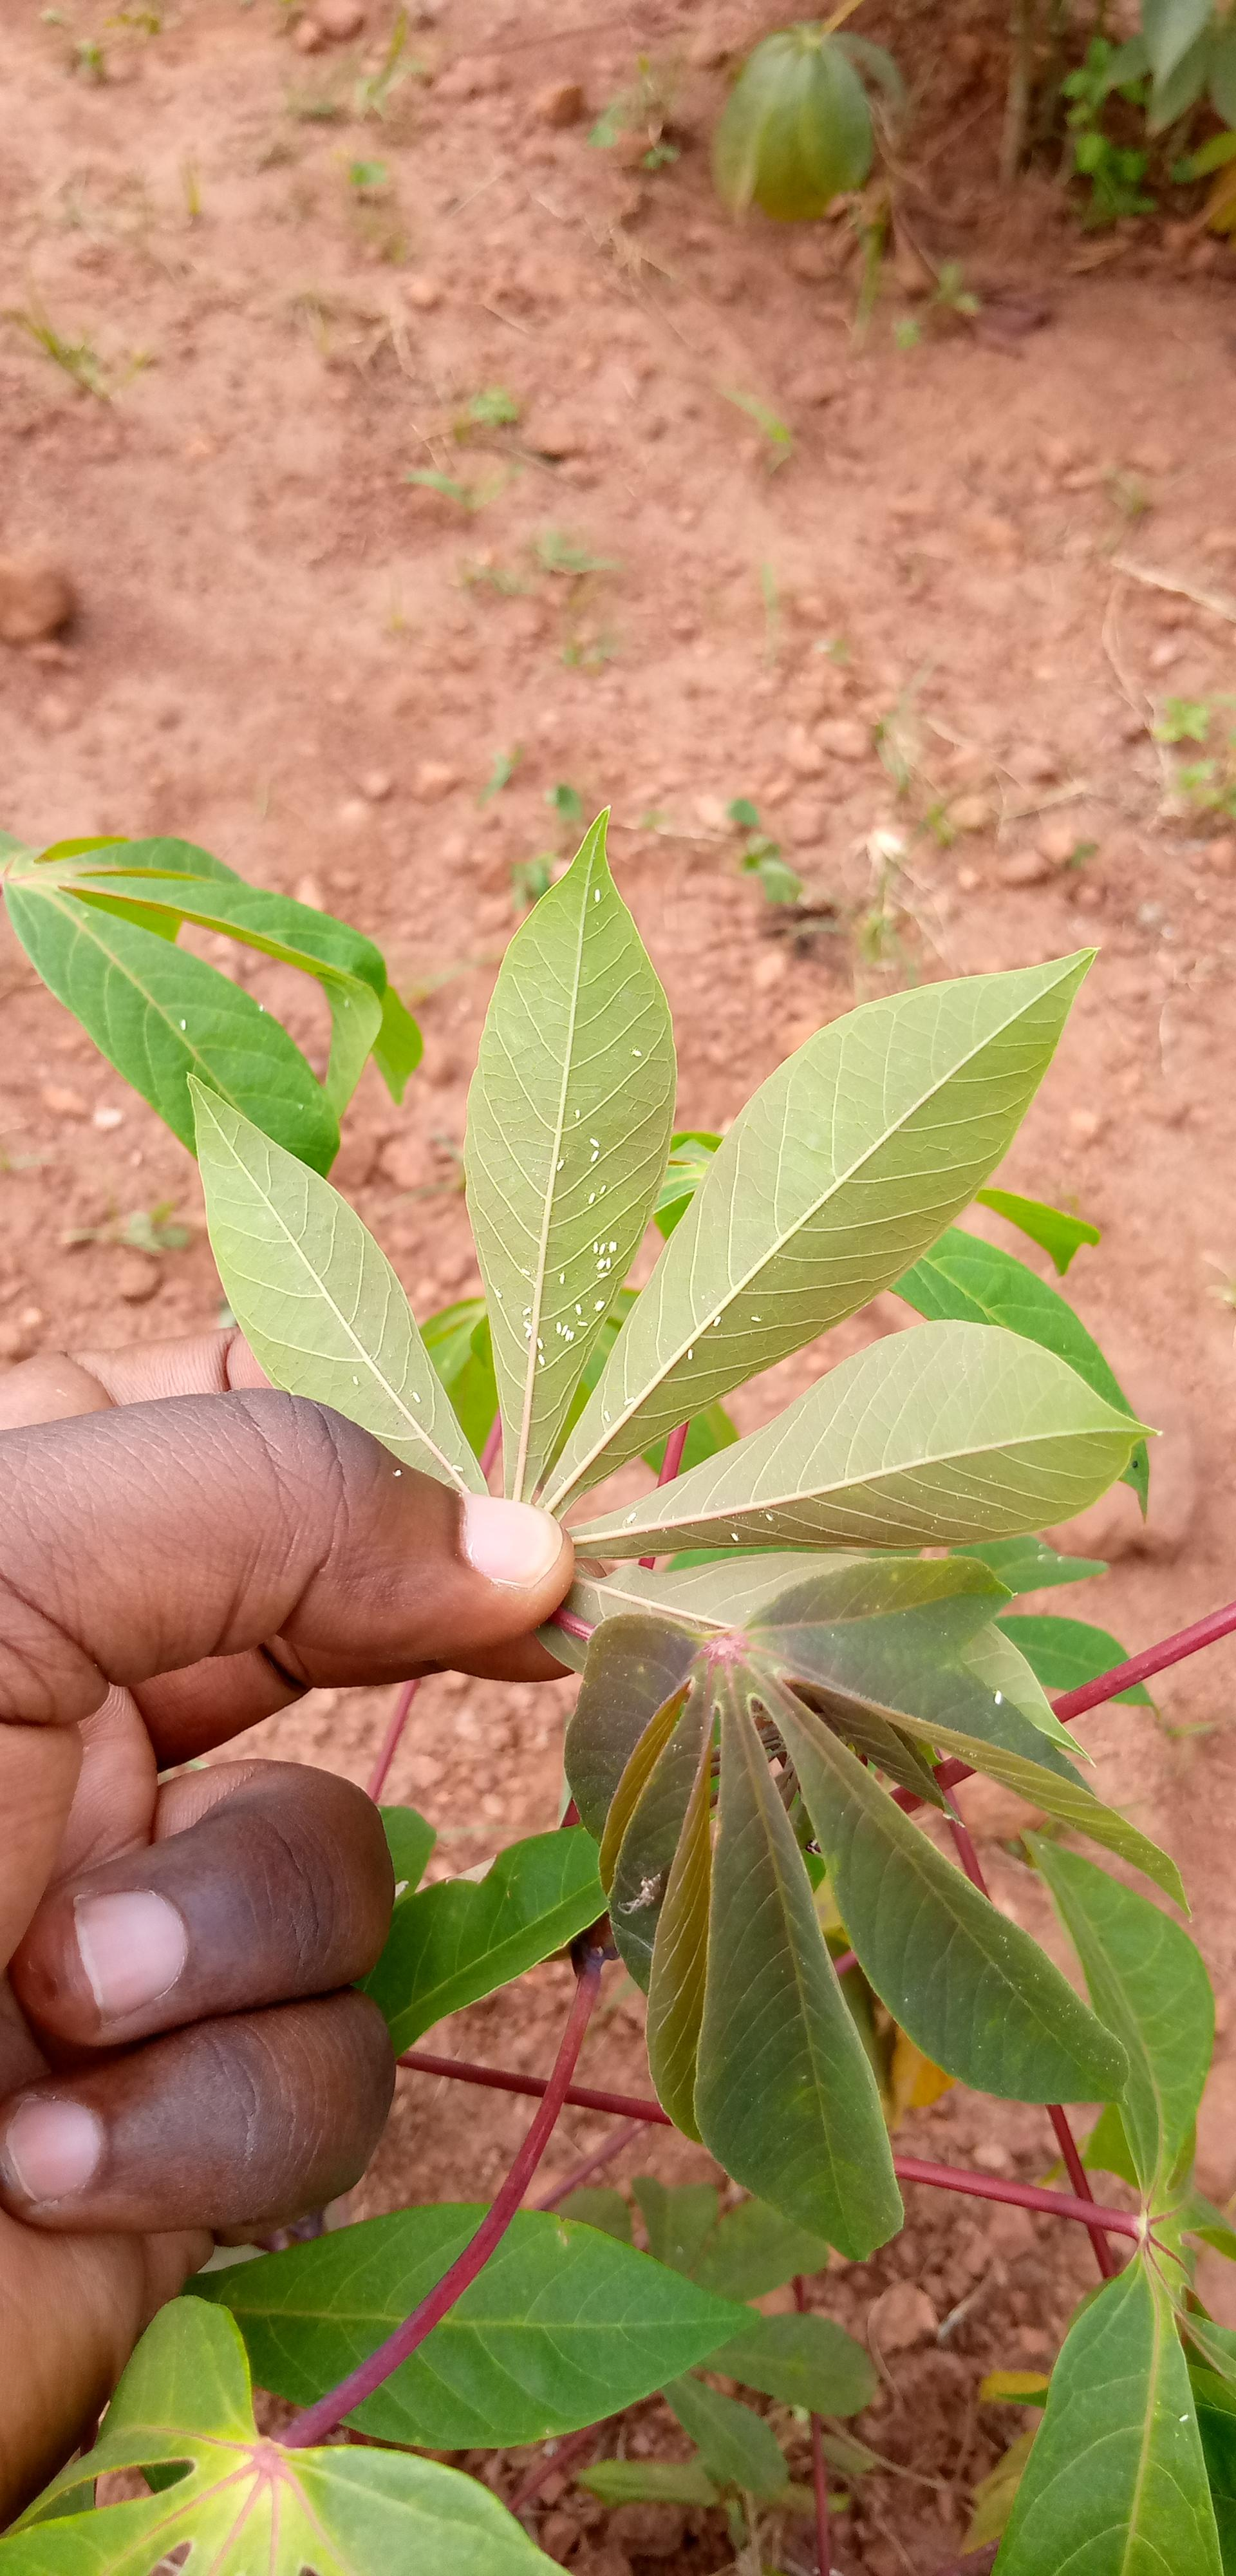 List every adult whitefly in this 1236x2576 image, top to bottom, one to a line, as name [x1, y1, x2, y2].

whitefly [592, 885, 603, 906]
whitefly [256, 1003, 266, 1014]
whitefly [178, 1016, 189, 1033]
whitefly [627, 1045, 644, 1060]
whitefly [572, 1108, 582, 1122]
whitefly [587, 1136, 601, 1150]
whitefly [588, 1149, 604, 1164]
whitefly [554, 1159, 568, 1173]
whitefly [597, 1184, 607, 1196]
whitefly [585, 1190, 598, 1207]
whitefly [592, 1238, 599, 1256]
whitefly [608, 1239, 612, 1256]
whitefly [612, 1240, 617, 1253]
whitefly [598, 1242, 606, 1256]
whitefly [606, 1256, 612, 1271]
whitefly [595, 1258, 604, 1269]
whitefly [597, 1260, 606, 1272]
whitefly [518, 1266, 532, 1278]
whitefly [557, 1269, 566, 1286]
whitefly [594, 1271, 610, 1280]
whitefly [493, 1287, 503, 1300]
whitefly [593, 1300, 602, 1312]
whitefly [596, 1300, 606, 1313]
whitefly [573, 1302, 583, 1317]
whitefly [520, 1305, 533, 1316]
whitefly [710, 1314, 725, 1329]
whitefly [746, 1314, 765, 1327]
whitefly [521, 1320, 534, 1329]
whitefly [554, 1320, 562, 1336]
whitefly [575, 1320, 589, 1328]
whitefly [560, 1324, 569, 1338]
whitefly [523, 1329, 534, 1340]
whitefly [564, 1329, 570, 1343]
whitefly [568, 1331, 576, 1342]
whitefly [536, 1336, 544, 1352]
whitefly [686, 1346, 696, 1363]
whitefly [536, 1353, 547, 1368]
whitefly [350, 1373, 360, 1387]
whitefly [410, 1388, 422, 1405]
whitefly [620, 1394, 639, 1409]
whitefly [601, 1408, 612, 1425]
whitefly [450, 1463, 466, 1474]
whitefly [390, 1468, 404, 1478]
whitefly [624, 1510, 639, 1524]
whitefly [763, 1512, 776, 1524]
whitefly [729, 1531, 740, 1543]
whitefly [991, 1688, 1004, 1706]